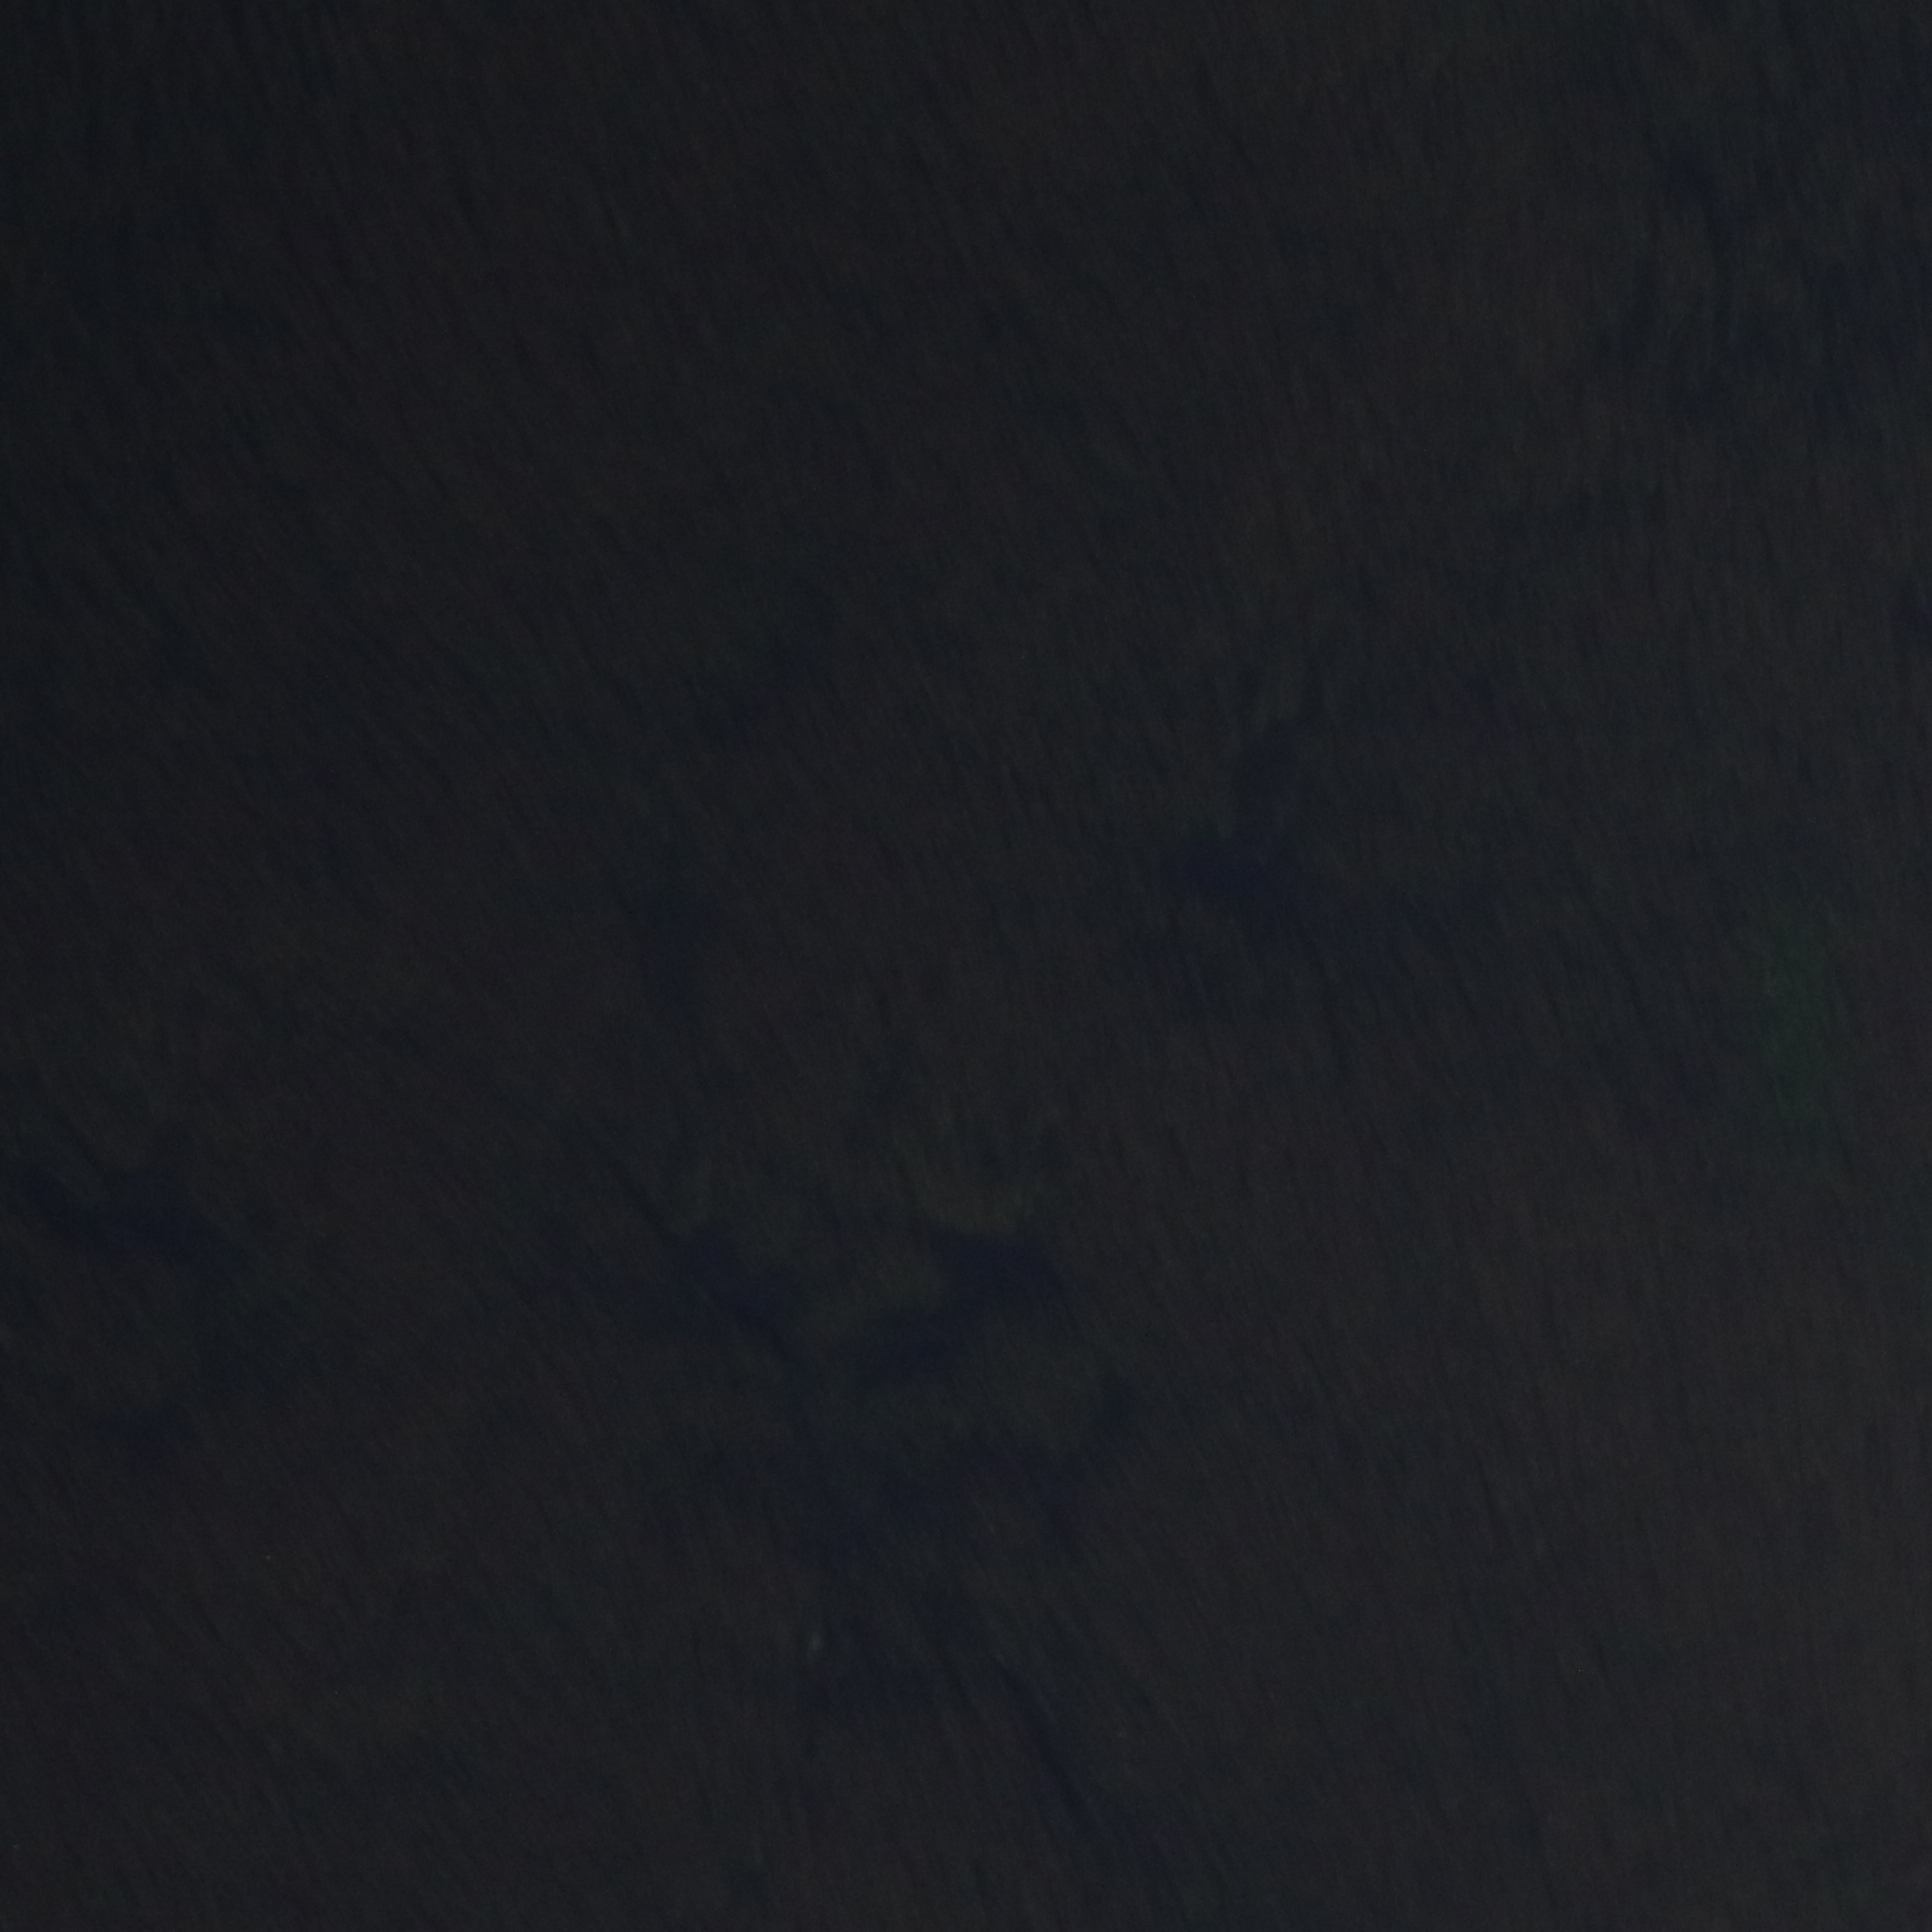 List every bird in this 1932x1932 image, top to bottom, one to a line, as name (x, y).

None